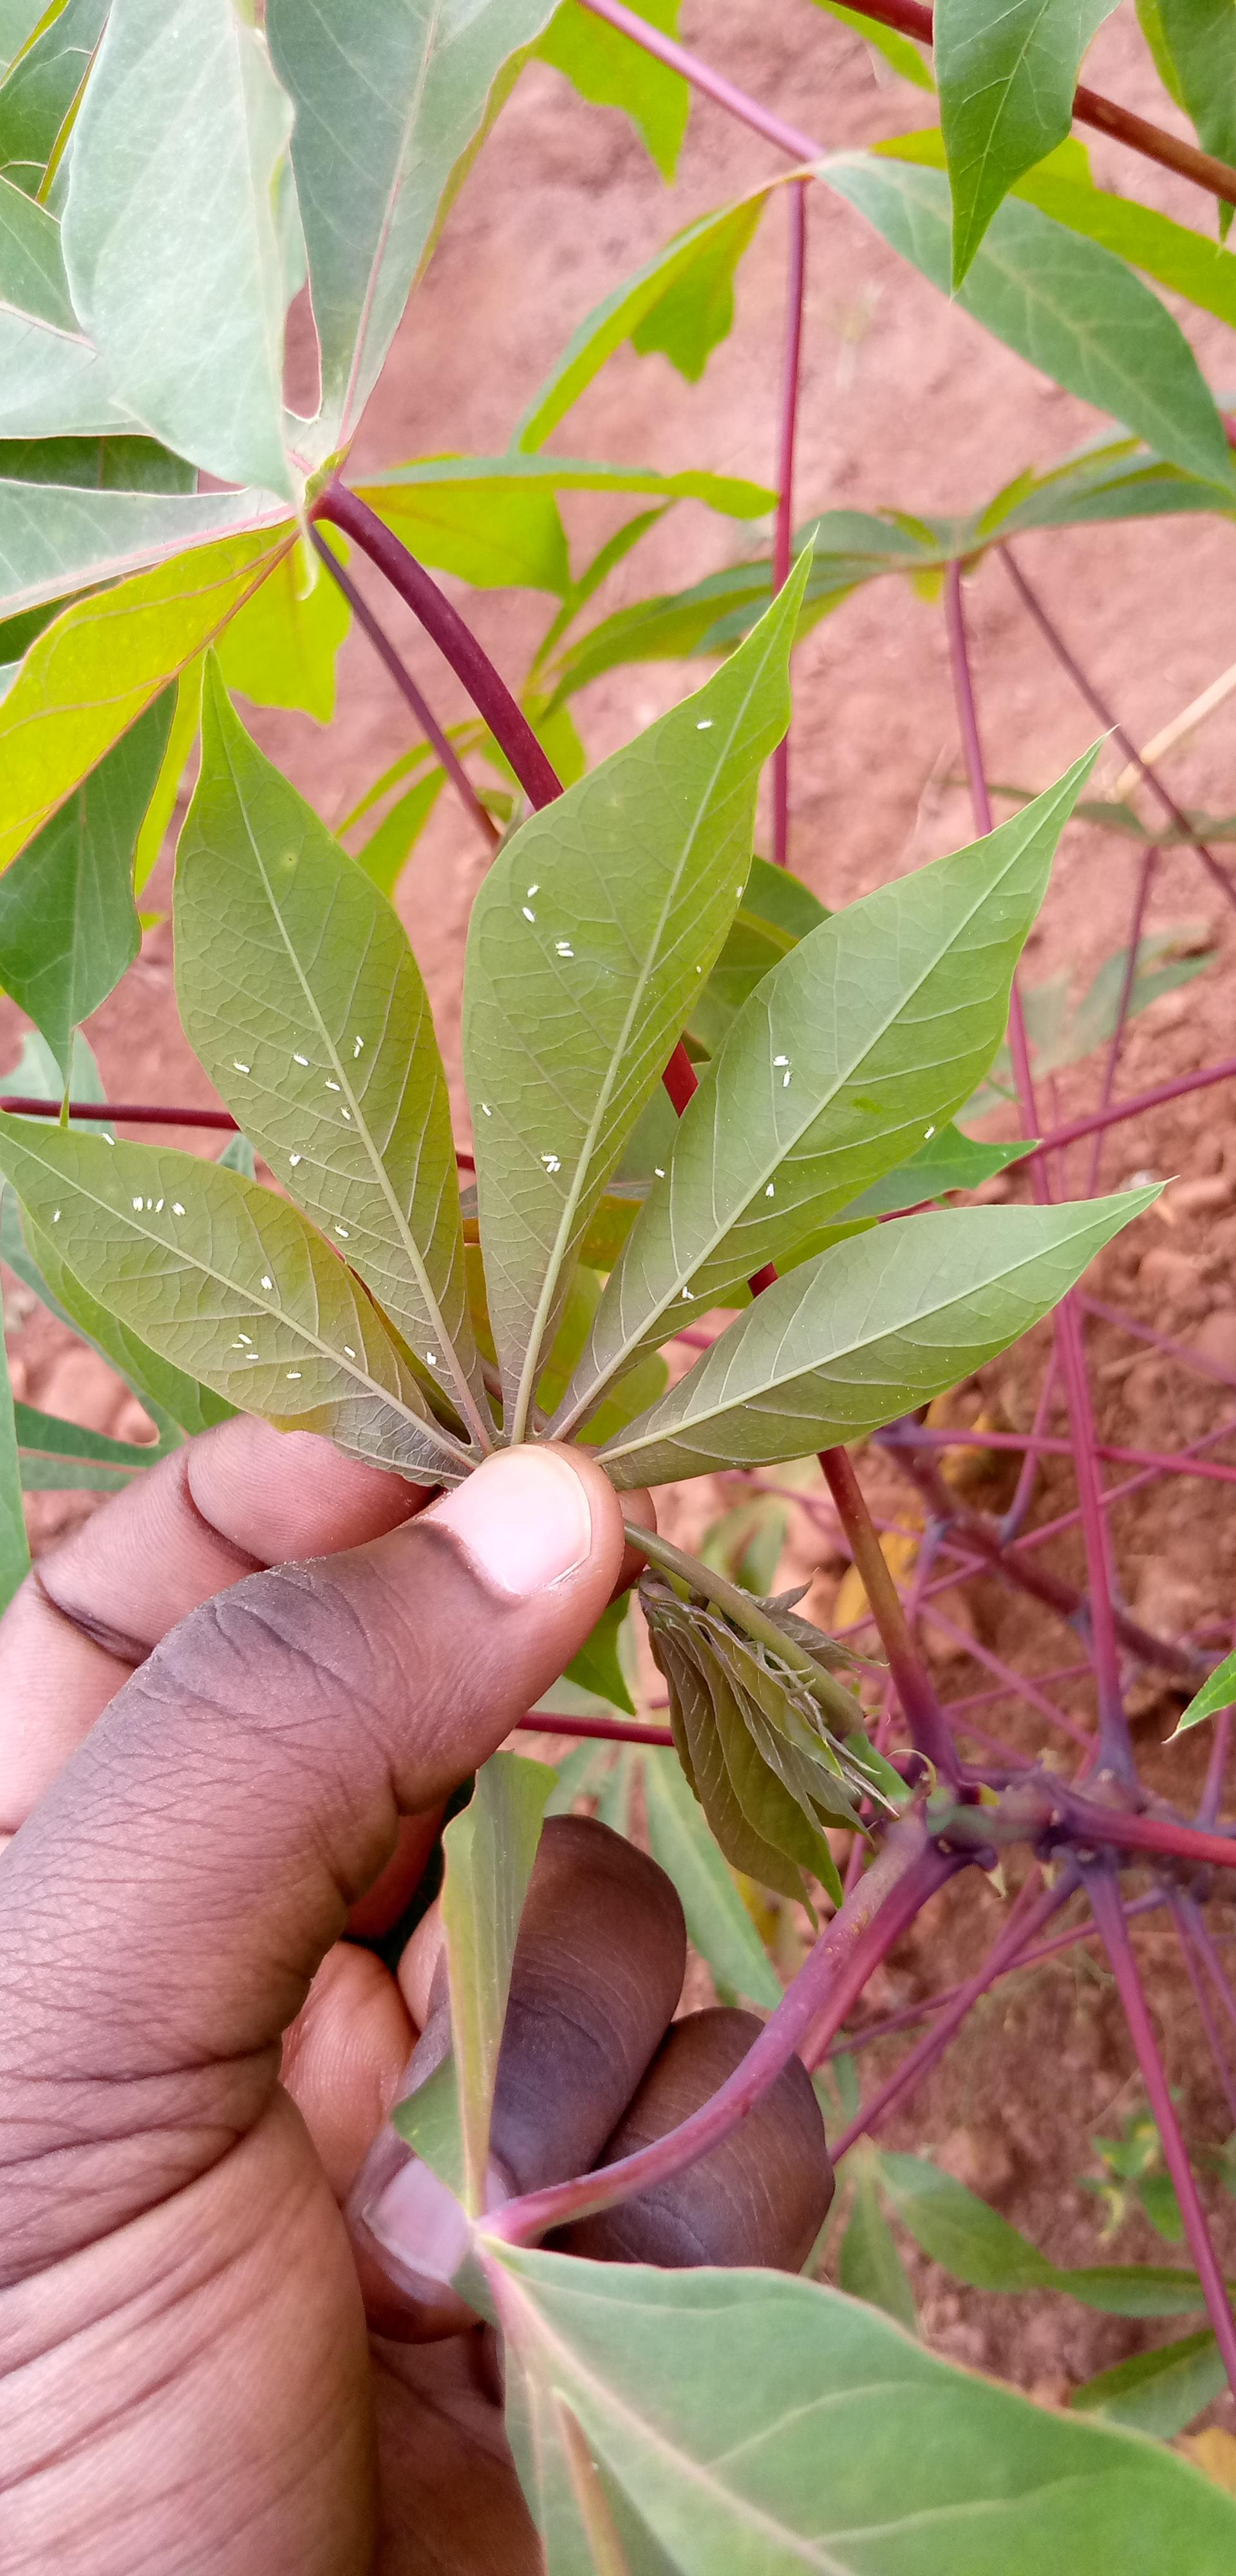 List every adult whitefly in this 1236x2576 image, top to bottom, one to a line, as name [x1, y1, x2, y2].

whitefly [692, 708, 719, 741]
whitefly [515, 871, 551, 905]
whitefly [726, 875, 749, 914]
whitefly [515, 889, 544, 930]
whitefly [547, 930, 579, 970]
whitefly [551, 939, 577, 966]
whitefly [689, 955, 710, 986]
whitefly [342, 1025, 377, 1070]
whitefly [342, 1030, 368, 1066]
whitefly [763, 1045, 800, 1074]
whitefly [285, 1046, 313, 1074]
whitefly [223, 1050, 257, 1084]
whitefly [310, 1072, 352, 1099]
whitefly [780, 1075, 796, 1097]
whitefly [474, 1093, 497, 1125]
whitefly [335, 1099, 363, 1132]
whitefly [921, 1113, 953, 1147]
whitefly [94, 1127, 118, 1151]
whitefly [272, 1139, 312, 1177]
whitefly [535, 1141, 570, 1175]
whitefly [537, 1150, 574, 1182]
whitefly [531, 1152, 565, 1182]
whitefly [651, 1159, 683, 1182]
whitefly [758, 1170, 785, 1207]
whitefly [142, 1189, 156, 1218]
whitefly [128, 1189, 147, 1218]
whitefly [154, 1189, 169, 1219]
whitefly [131, 1193, 150, 1220]
whitefly [169, 1197, 190, 1223]
whitefly [171, 1202, 185, 1219]
whitefly [45, 1204, 75, 1236]
whitefly [320, 1213, 358, 1252]
whitefly [257, 1267, 282, 1298]
whitefly [255, 1272, 274, 1291]
whitefly [669, 1281, 710, 1318]
whitefly [236, 1325, 257, 1349]
whitefly [230, 1333, 246, 1358]
whitefly [333, 1340, 368, 1370]
whitefly [424, 1340, 451, 1376]
whitefly [241, 1352, 263, 1368]
whitefly [288, 1365, 313, 1399]